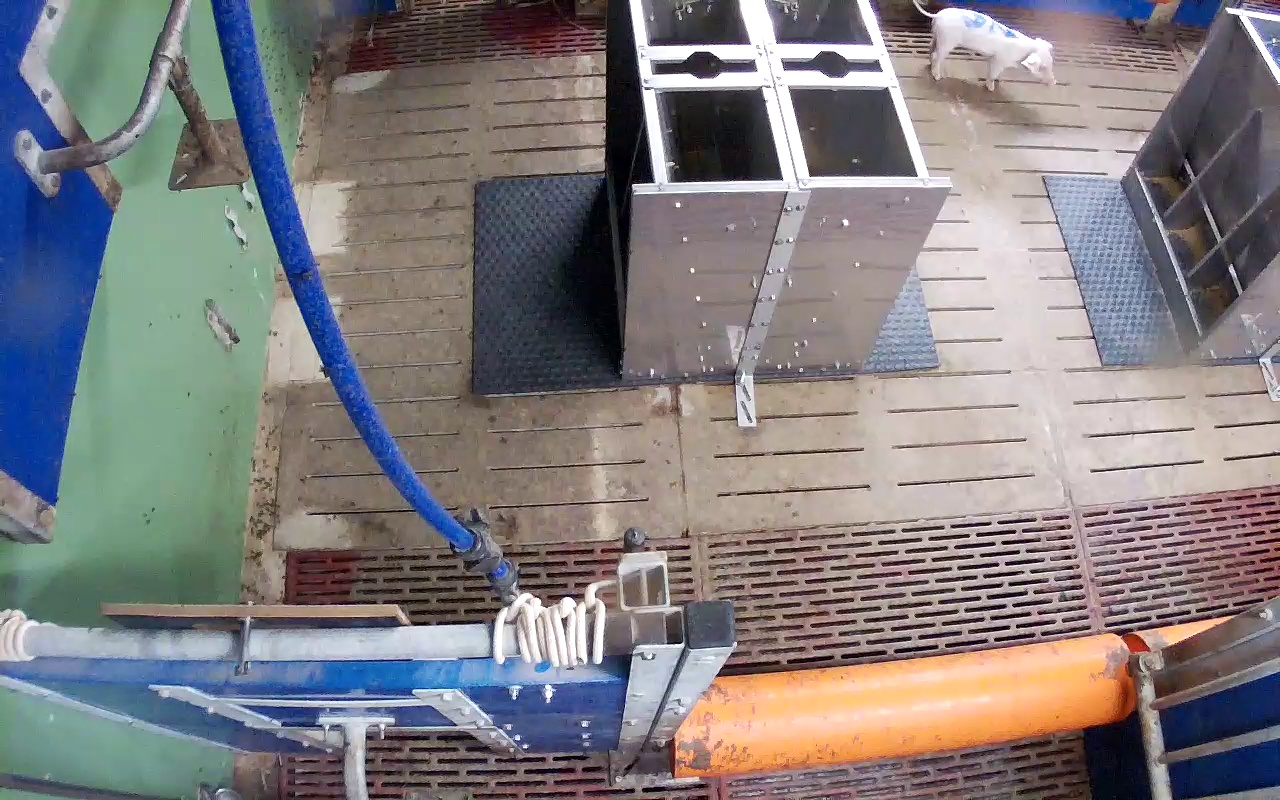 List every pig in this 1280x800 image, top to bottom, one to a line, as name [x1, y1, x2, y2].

pig [910, 2, 1059, 97]